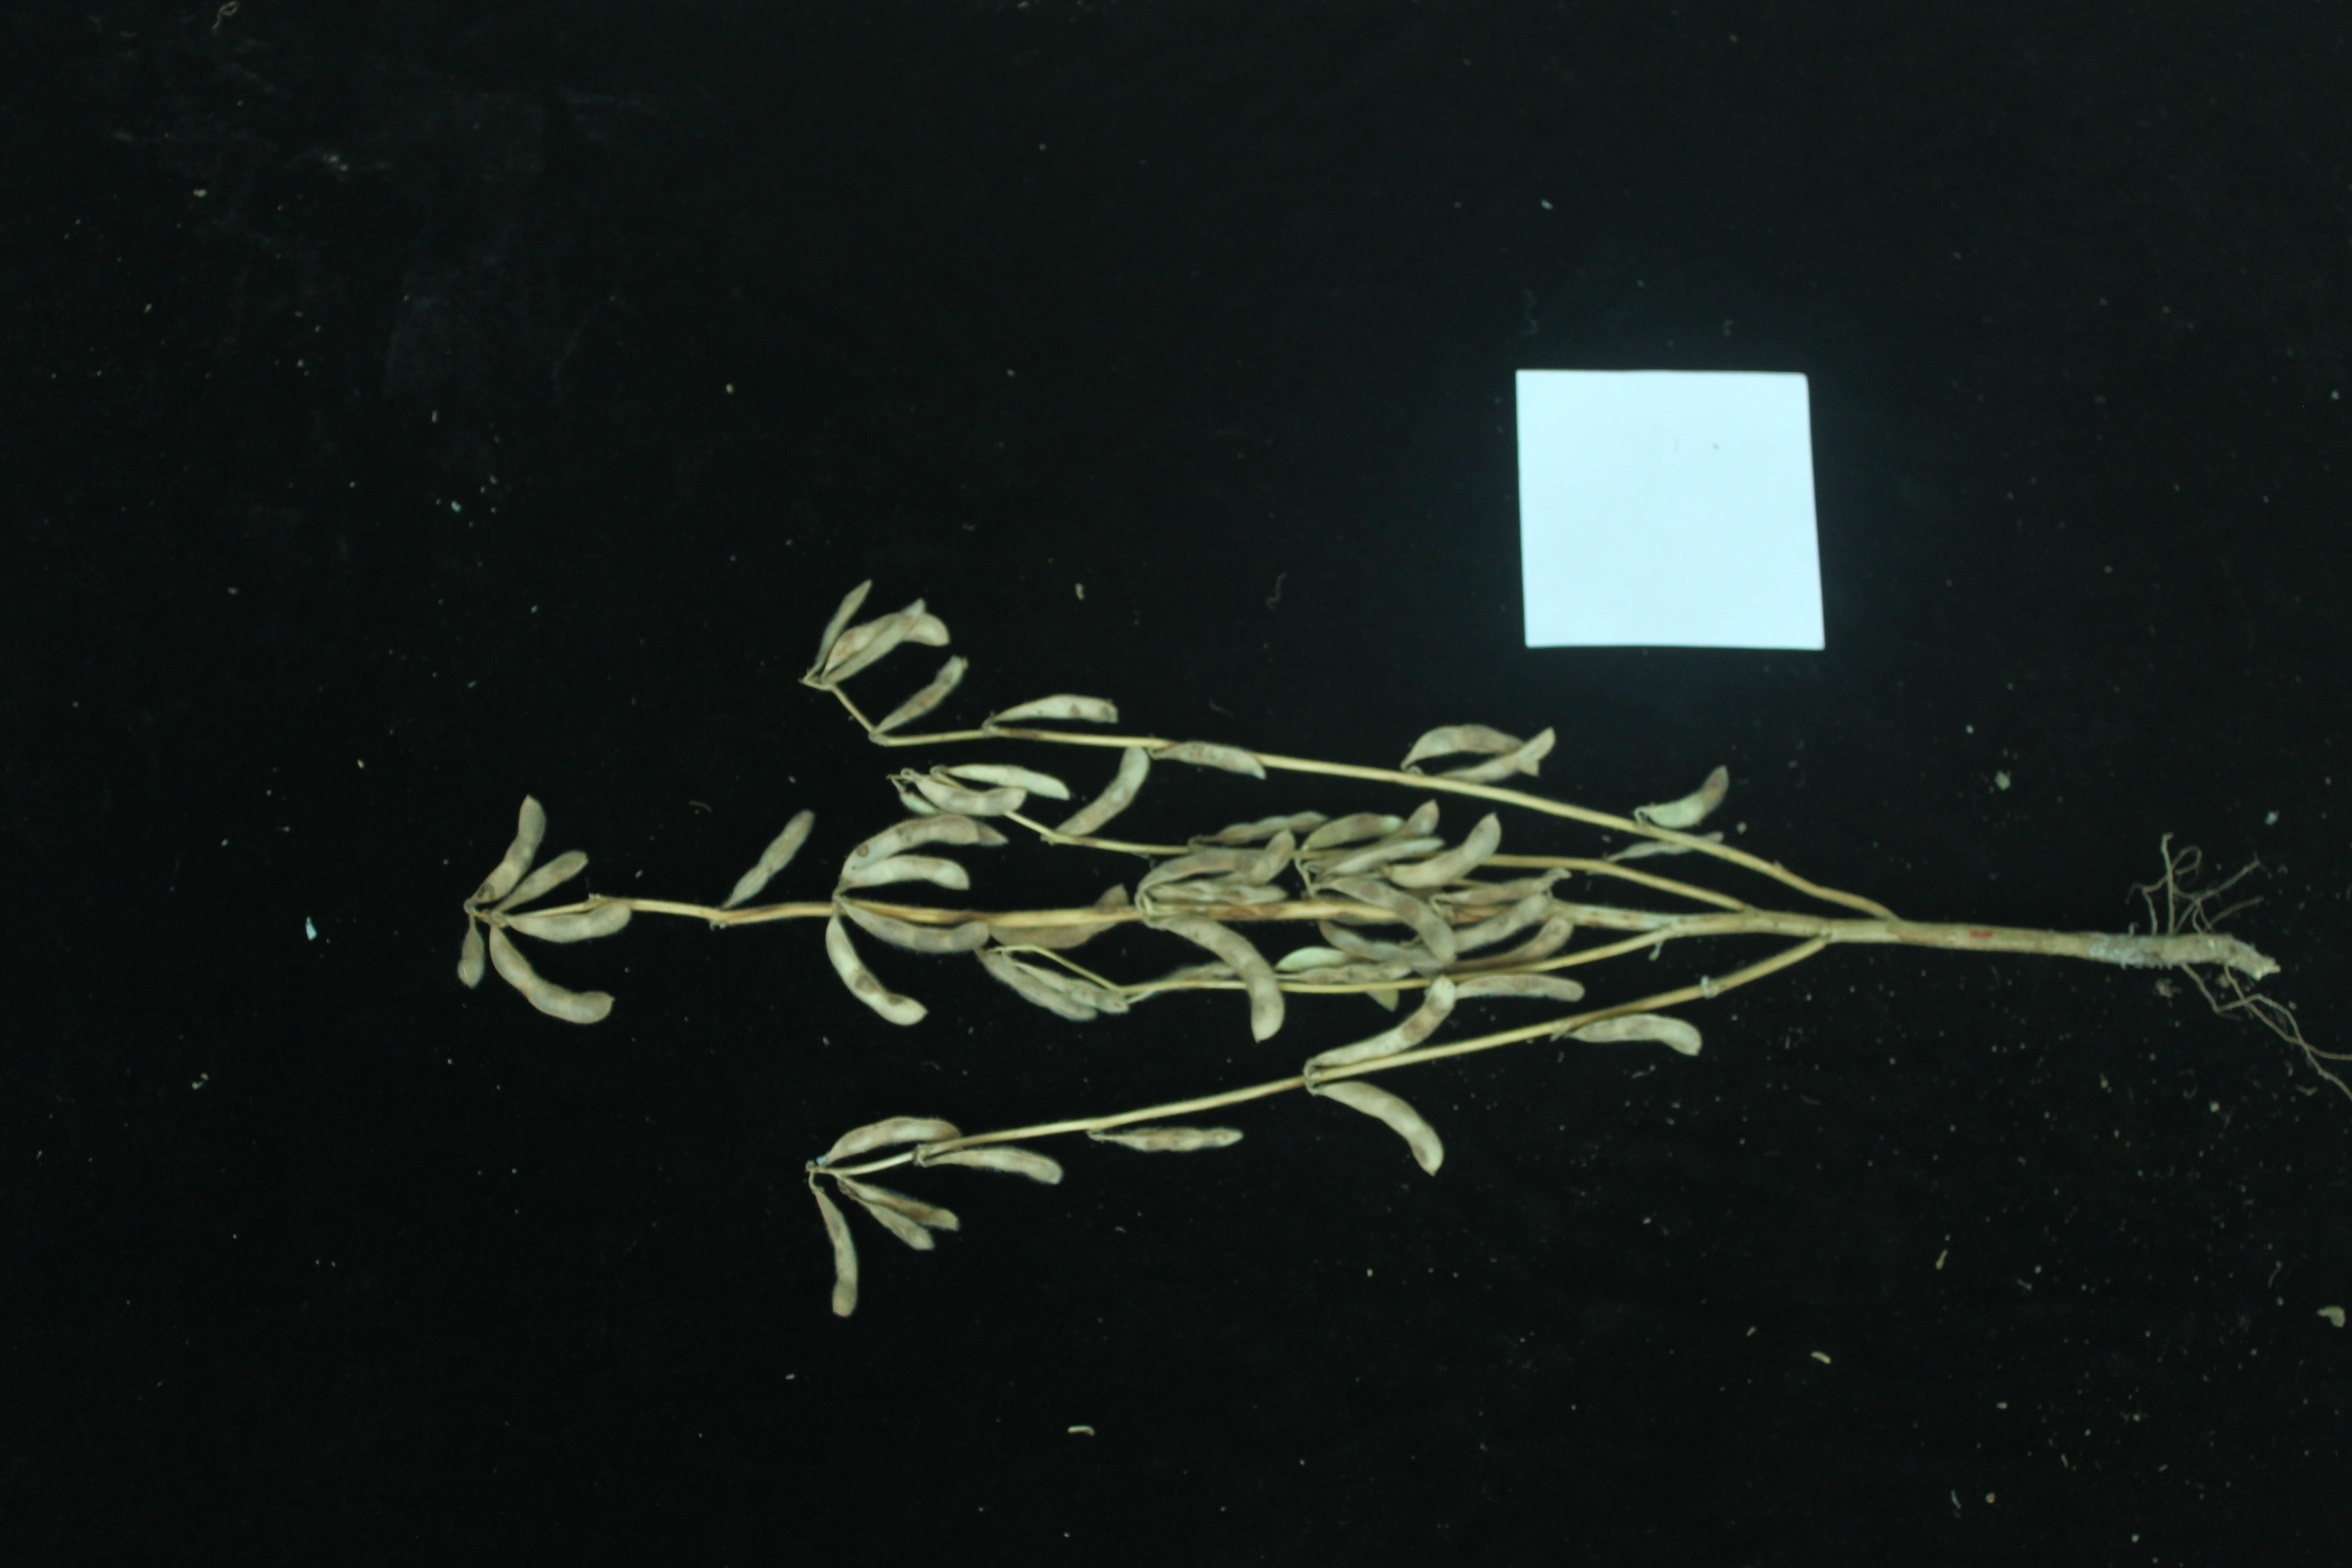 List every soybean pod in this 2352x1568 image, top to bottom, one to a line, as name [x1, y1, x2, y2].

soybean pod [801, 580, 868, 681]
soybean pod [825, 602, 924, 685]
soybean pod [821, 613, 948, 676]
soybean pod [875, 660, 966, 734]
soybean pod [982, 696, 1117, 729]
soybean pod [1401, 726, 1538, 775]
soybean pod [1435, 727, 1554, 784]
soybean pod [1148, 742, 1263, 780]
soybean pod [1055, 745, 1147, 837]
soybean pod [947, 766, 1068, 800]
soybean pod [1633, 768, 1727, 828]
soybean pod [900, 770, 1025, 817]
soybean pod [466, 796, 544, 904]
soybean pod [718, 812, 814, 909]
soybean pod [831, 814, 1006, 900]
soybean pod [1190, 814, 1333, 845]
soybean pod [1299, 814, 1402, 851]
soybean pod [1381, 815, 1498, 887]
soybean pod [1608, 834, 1722, 862]
soybean pod [1320, 837, 1443, 882]
soybean pod [1134, 849, 1270, 908]
soybean pod [493, 853, 586, 915]
soybean pod [835, 857, 967, 901]
soybean pod [1434, 870, 1569, 905]
soybean pod [1314, 880, 1455, 967]
soybean pod [1145, 882, 1285, 904]
soybean pod [989, 885, 1127, 950]
soybean pod [1380, 893, 1546, 977]
soybean pod [497, 900, 628, 943]
soybean pod [838, 902, 988, 953]
soybean pod [825, 904, 925, 1025]
soybean pod [1143, 912, 1282, 1041]
soybean pod [458, 913, 484, 987]
soybean pod [1419, 916, 1572, 981]
soybean pod [1318, 922, 1425, 962]
soybean pod [487, 926, 612, 1023]
soybean pod [1273, 949, 1355, 972]
soybean pod [975, 953, 1095, 1021]
soybean pod [1002, 956, 1126, 1012]
soybean pod [1452, 973, 1583, 1000]
soybean pod [1303, 976, 1455, 1074]
soybean pod [1562, 1013, 1701, 1056]
soybean pod [1307, 1082, 1442, 1176]
soybean pod [818, 1118, 962, 1166]
soybean pod [1087, 1129, 1242, 1151]
soybean pod [913, 1150, 1061, 1183]
soybean pod [808, 1171, 856, 1316]
soybean pod [844, 1177, 956, 1229]
soybean pod [837, 1179, 933, 1250]